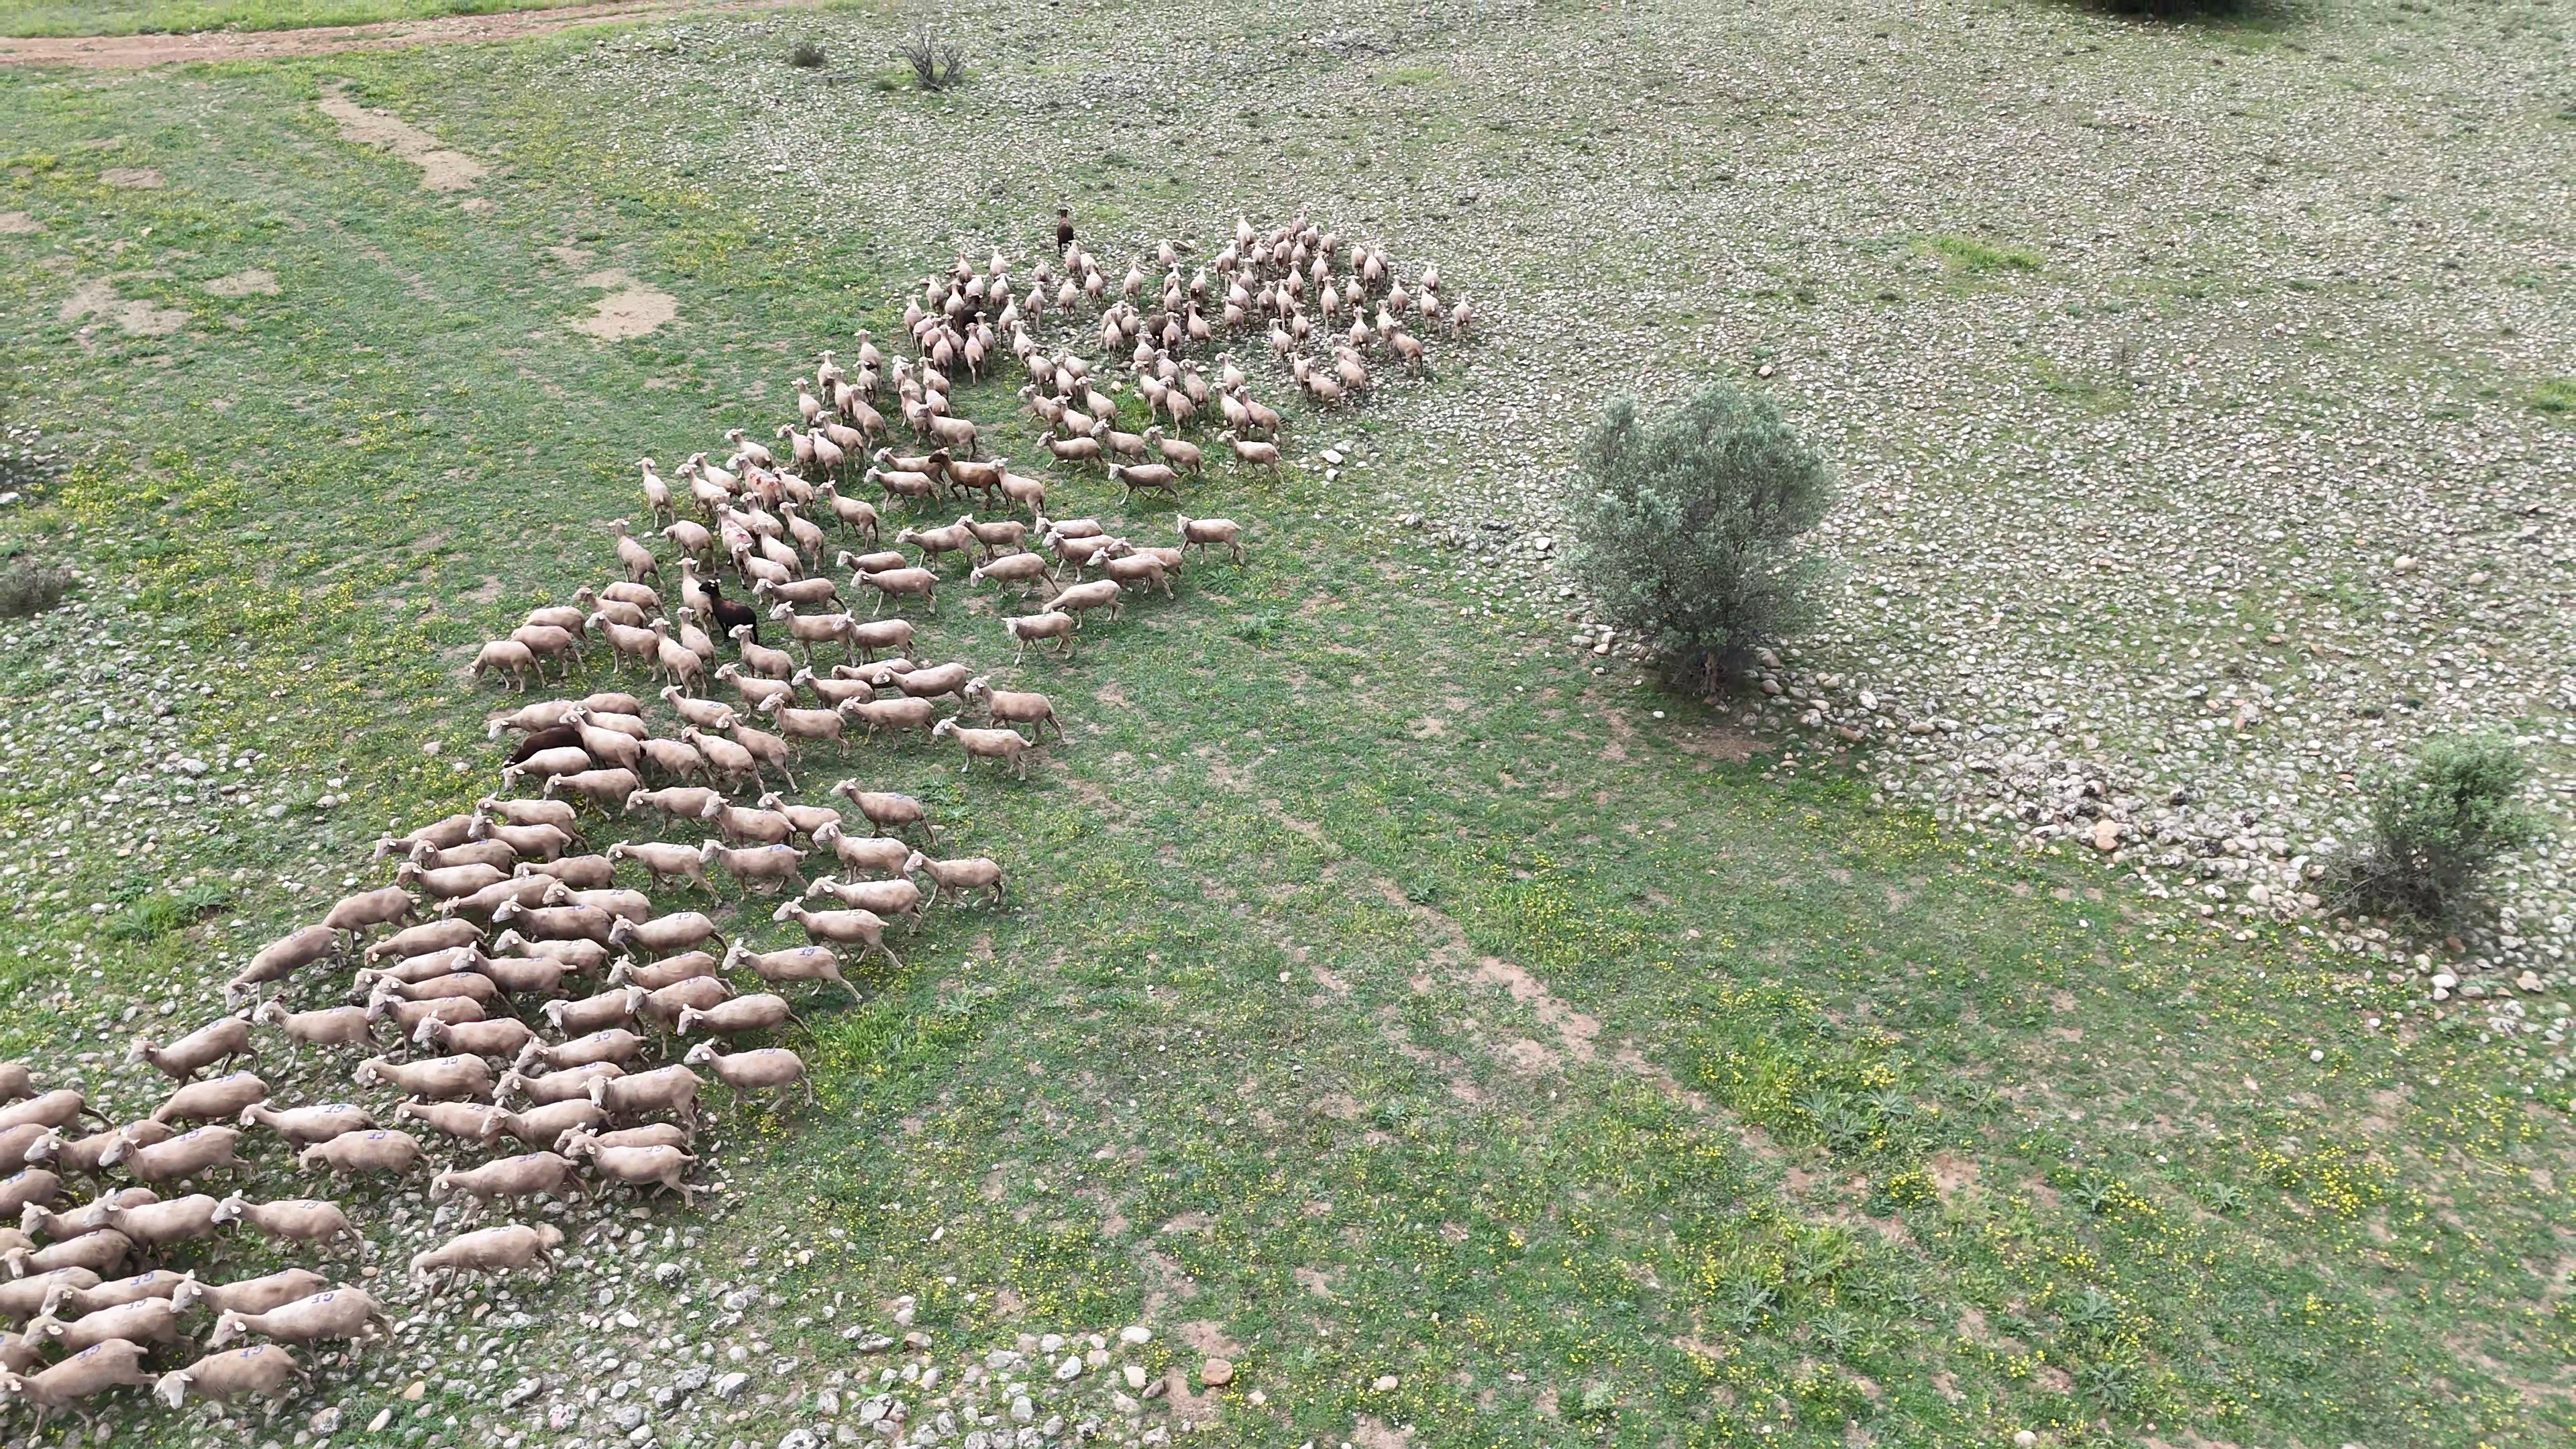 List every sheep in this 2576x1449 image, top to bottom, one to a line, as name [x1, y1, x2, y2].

sheep [1057, 206, 1074, 258]
sheep [1292, 210, 1307, 247]
sheep [1233, 214, 1257, 258]
sheep [1303, 221, 1320, 260]
sheep [1273, 226, 1293, 279]
sheep [1290, 232, 1307, 273]
sheep [1320, 233, 1342, 269]
sheep [1156, 238, 1184, 275]
sheep [1216, 239, 1240, 292]
sheep [1066, 240, 1086, 285]
sheep [1249, 240, 1274, 280]
sheep [1350, 243, 1368, 276]
sheep [1364, 245, 1382, 299]
sheep [1373, 245, 1388, 294]
sheep [990, 246, 1008, 283]
sheep [1311, 251, 1329, 302]
sheep [956, 251, 972, 284]
sheep [1079, 252, 1096, 277]
sheep [1239, 257, 1255, 299]
sheep [1034, 258, 1051, 302]
sheep [1123, 260, 1142, 308]
sheep [1287, 260, 1306, 303]
sheep [1083, 262, 1105, 309]
sheep [1163, 263, 1182, 297]
sheep [1422, 262, 1440, 297]
sheep [1190, 265, 1213, 311]
sheep [944, 269, 966, 300]
sheep [1226, 270, 1256, 332]
sheep [990, 273, 1012, 314]
sheep [1164, 274, 1183, 315]
sheep [926, 274, 945, 316]
sheep [965, 275, 988, 311]
sheep [1346, 275, 1365, 316]
sheep [1388, 275, 1408, 321]
sheep [1320, 276, 1342, 336]
sheep [1058, 278, 1081, 325]
sheep [944, 278, 965, 335]
sheep [1276, 279, 1295, 332]
sheep [1257, 280, 1277, 322]
sheep [1025, 281, 1047, 334]
sheep [1417, 285, 1442, 337]
sheep [1184, 288, 1203, 333]
sheep [1452, 292, 1471, 349]
sheep [904, 294, 923, 349]
sheep [998, 294, 1019, 348]
sheep [1221, 296, 1244, 335]
sheep [1376, 299, 1395, 361]
sheep [1098, 300, 1128, 349]
sheep [1183, 301, 1212, 354]
sheep [1291, 302, 1309, 354]
sheep [1146, 304, 1167, 349]
sheep [1121, 306, 1140, 353]
sheep [1349, 306, 1369, 355]
sheep [1104, 310, 1121, 369]
sheep [912, 311, 938, 358]
sheep [974, 311, 994, 371]
sheep [1163, 312, 1182, 357]
sheep [941, 314, 965, 360]
sheep [921, 317, 942, 357]
sheep [1269, 318, 1295, 373]
sheep [1011, 321, 1034, 377]
sheep [1383, 322, 1423, 377]
sheep [964, 323, 986, 386]
sheep [932, 324, 954, 376]
sheep [854, 329, 884, 394]
sheep [1133, 333, 1154, 376]
sheep [1327, 333, 1364, 373]
sheep [1024, 344, 1056, 397]
sheep [1059, 346, 1088, 380]
sheep [1331, 346, 1365, 399]
sheep [1154, 348, 1183, 393]
sheep [817, 350, 836, 408]
sheep [1285, 351, 1310, 405]
sheep [1218, 354, 1244, 397]
sheep [892, 355, 909, 392]
sheep [1308, 355, 1344, 414]
sheep [918, 356, 950, 402]
sheep [1055, 355, 1075, 396]
sheep [1179, 358, 1212, 426]
sheep [853, 359, 878, 404]
sheep [1130, 360, 1168, 424]
sheep [899, 363, 923, 427]
sheep [827, 367, 850, 426]
sheep [922, 376, 953, 418]
sheep [1158, 375, 1193, 441]
sheep [1075, 376, 1116, 432]
sheep [790, 378, 822, 429]
sheep [1208, 381, 1250, 436]
sheep [843, 384, 891, 450]
sheep [1017, 384, 1064, 432]
sheep [1233, 385, 1281, 452]
sheep [899, 386, 926, 446]
sheep [1049, 395, 1096, 441]
sheep [914, 402, 981, 462]
sheep [815, 410, 867, 471]
sheep [1091, 419, 1152, 465]
sheep [777, 422, 814, 478]
sheep [1143, 424, 1203, 478]
sheep [807, 427, 849, 487]
sheep [724, 428, 773, 477]
sheep [1036, 430, 1104, 473]
sheep [1216, 430, 1286, 486]
sheep [873, 447, 946, 496]
sheep [928, 447, 1010, 511]
sheep [726, 450, 790, 514]
sheep [687, 451, 746, 511]
sheep [635, 457, 675, 528]
sheep [987, 457, 1046, 517]
sheep [1108, 462, 1180, 505]
sheep [675, 464, 727, 519]
sheep [864, 465, 949, 515]
sheep [772, 466, 815, 517]
sheep [816, 480, 879, 550]
sheep [713, 491, 757, 531]
sheep [739, 492, 784, 544]
sheep [779, 502, 825, 573]
sheep [716, 503, 756, 588]
sheep [955, 513, 1028, 565]
sheep [1177, 513, 1246, 565]
sheep [1034, 514, 1104, 540]
sheep [607, 518, 668, 601]
sheep [660, 520, 719, 575]
sheep [752, 522, 806, 580]
sheep [895, 525, 978, 575]
sheep [1042, 526, 1118, 582]
sheep [1108, 535, 1184, 585]
sheep [731, 542, 792, 614]
sheep [1086, 547, 1175, 601]
sheep [836, 551, 906, 598]
sheep [970, 553, 1062, 599]
sheep [675, 558, 714, 638]
sheep [850, 568, 940, 617]
sheep [752, 578, 848, 613]
sheep [698, 579, 758, 645]
sheep [1042, 579, 1124, 629]
sheep [600, 581, 672, 636]
sheep [571, 587, 648, 628]
sheep [770, 600, 857, 668]
sheep [521, 606, 590, 655]
sheep [675, 607, 720, 675]
sheep [585, 609, 666, 682]
sheep [832, 610, 918, 666]
sheep [1001, 612, 1075, 665]
sheep [649, 618, 707, 699]
sheep [728, 624, 794, 691]
sheep [510, 625, 584, 678]
sheep [469, 641, 547, 695]
sheep [831, 658, 917, 701]
sheep [715, 662, 794, 719]
sheep [872, 662, 974, 717]
sheep [792, 666, 875, 709]
sheep [965, 675, 1066, 745]
sheep [660, 686, 743, 738]
sheep [758, 692, 849, 765]
sheep [582, 693, 641, 718]
sheep [837, 696, 939, 751]
sheep [486, 700, 573, 740]
sheep [567, 700, 650, 741]
sheep [559, 708, 647, 789]
sheep [715, 711, 801, 796]
sheep [932, 716, 1032, 781]
sheep [680, 724, 766, 796]
sheep [502, 727, 585, 769]
sheep [638, 739, 716, 791]
sheep [498, 746, 593, 791]
sheep [543, 768, 640, 821]
sheep [829, 778, 938, 849]
sheep [625, 787, 715, 837]
sheep [475, 791, 593, 855]
sheep [701, 791, 797, 849]
sheep [757, 791, 842, 855]
sheep [467, 810, 572, 863]
sheep [371, 814, 481, 860]
sheep [812, 819, 910, 884]
sheep [408, 838, 518, 880]
sheep [699, 839, 809, 901]
sheep [605, 840, 722, 909]
sheep [903, 849, 1004, 909]
sheep [513, 855, 617, 889]
sheep [394, 862, 510, 902]
sheep [432, 874, 556, 933]
sheep [806, 875, 921, 937]
sheep [542, 878, 659, 962]
sheep [322, 886, 424, 953]
sheep [492, 894, 639, 964]
sheep [773, 896, 903, 969]
sheep [608, 912, 728, 965]
sheep [365, 918, 494, 969]
sheep [216, 924, 346, 1009]
sheep [494, 928, 610, 997]
sheep [722, 937, 863, 1003]
sheep [450, 941, 577, 1000]
sheep [353, 946, 469, 997]
sheep [607, 951, 738, 998]
sheep [374, 973, 522, 1020]
sheep [625, 975, 734, 1061]
sheep [538, 988, 644, 1040]
sheep [366, 989, 487, 1065]
sheep [253, 994, 390, 1071]
sheep [677, 994, 811, 1052]
sheep [412, 1009, 536, 1061]
sheep [125, 1016, 262, 1090]
sheep [515, 1028, 652, 1070]
sheep [683, 1038, 813, 1114]
sheep [354, 1053, 492, 1127]
sheep [492, 1061, 628, 1107]
sheep [577, 1064, 708, 1146]
sheep [0, 1064, 43, 1108]
sheep [149, 1073, 271, 1132]
sheep [0, 1089, 115, 1139]
sheep [394, 1094, 506, 1160]
sheep [480, 1095, 619, 1153]
sheep [239, 1098, 388, 1157]
sheep [24, 1119, 177, 1198]
sheep [553, 1121, 698, 1177]
sheep [0, 1123, 66, 1180]
sheep [98, 1125, 251, 1199]
sheep [564, 1128, 699, 1210]
sheep [299, 1129, 432, 1192]
sheep [429, 1151, 593, 1224]
sheep [0, 1169, 82, 1221]
sheep [19, 1188, 161, 1244]
sheep [82, 1188, 243, 1265]
sheep [211, 1190, 370, 1265]
sheep [409, 1224, 558, 1294]
sheep [0, 1228, 37, 1282]
sheep [0, 1229, 139, 1280]
sheep [0, 1266, 103, 1332]
sheep [169, 1268, 329, 1317]
sheep [40, 1269, 185, 1316]
sheep [211, 1288, 398, 1361]
sheep [20, 1297, 196, 1366]
sheep [0, 1330, 52, 1376]
sheep [0, 1338, 161, 1441]
sheep [152, 1344, 315, 1417]